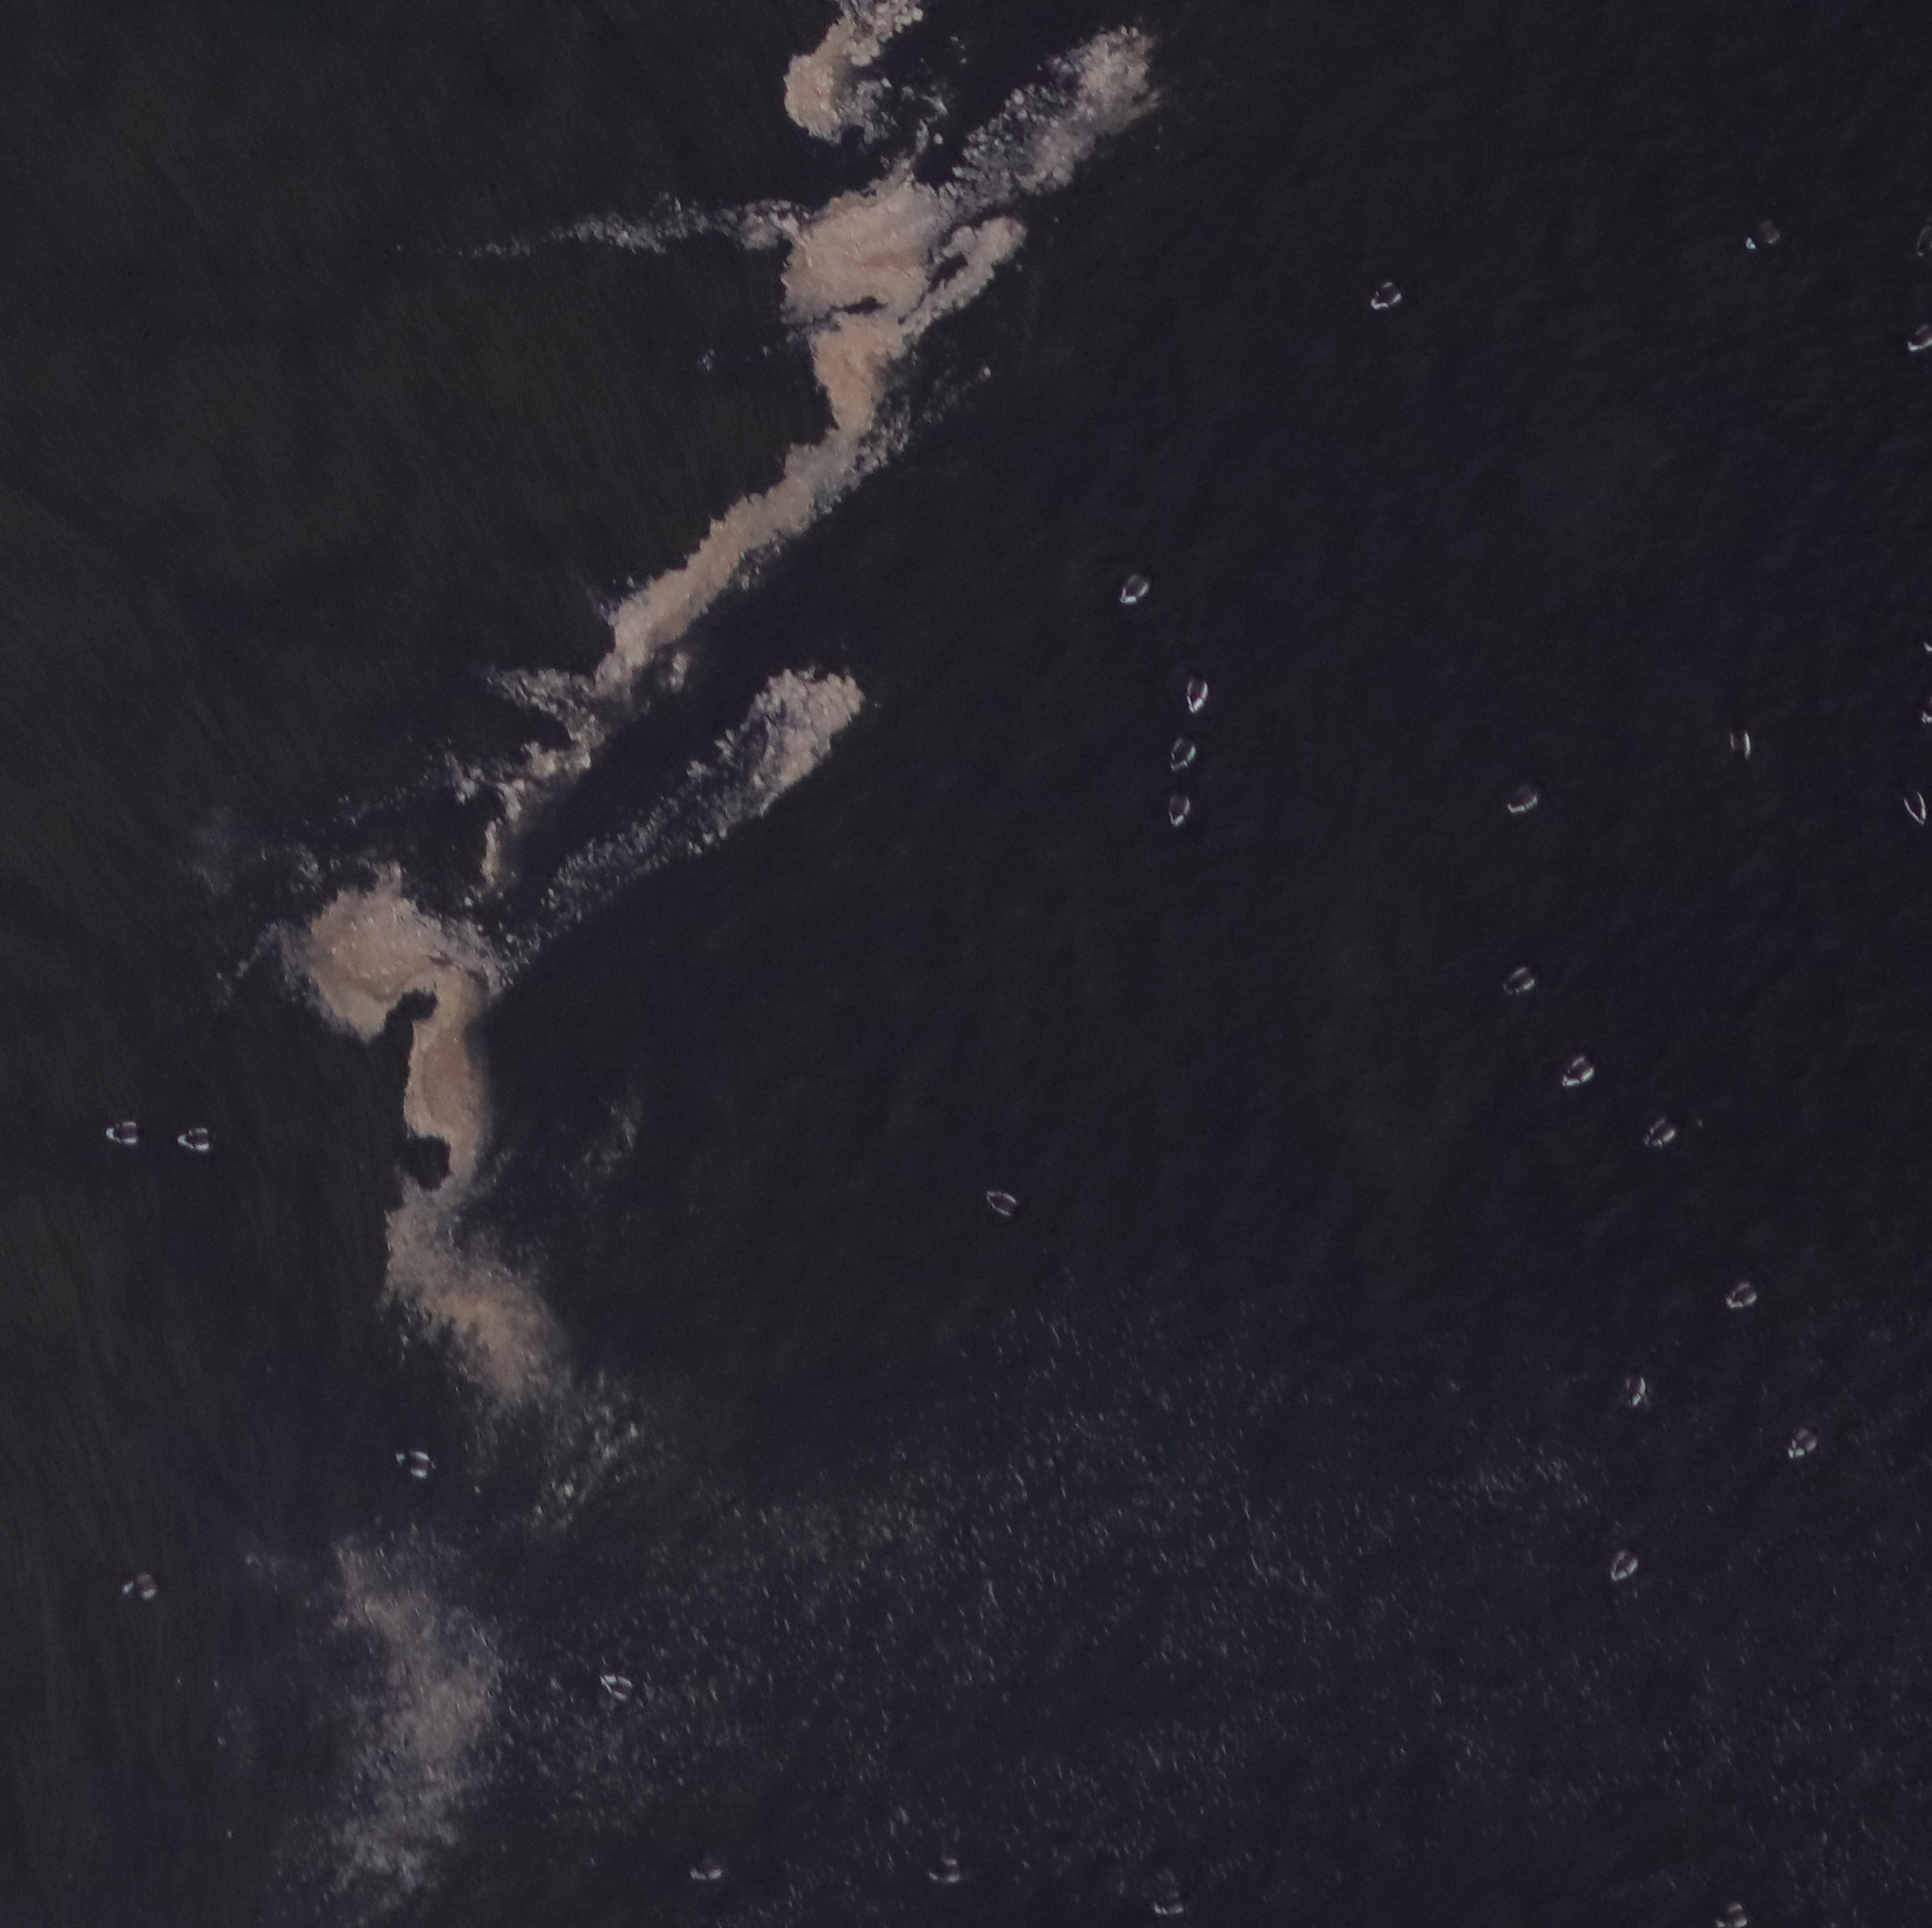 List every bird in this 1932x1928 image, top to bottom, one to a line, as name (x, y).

brant (1765, 233)
brant (1931, 235)
brant (1388, 294)
brant (1924, 336)
brant (1136, 586)
brant (1198, 691)
brant (1740, 742)
brant (1184, 750)
brant (1524, 797)
brant (1914, 804)
brant (1178, 805)
brant (1520, 979)
brant (1579, 1070)
brant (1662, 1131)
brant (126, 1132)
brant (197, 1138)
brant (1003, 1204)
brant (1745, 1294)
brant (1634, 1387)
brant (1805, 1439)
brant (418, 1464)
brant (1625, 1563)
brant (144, 1585)
brant (623, 1688)
brant (708, 1869)
brant (949, 1869)
brant (1170, 1906)
brant (1732, 1919)